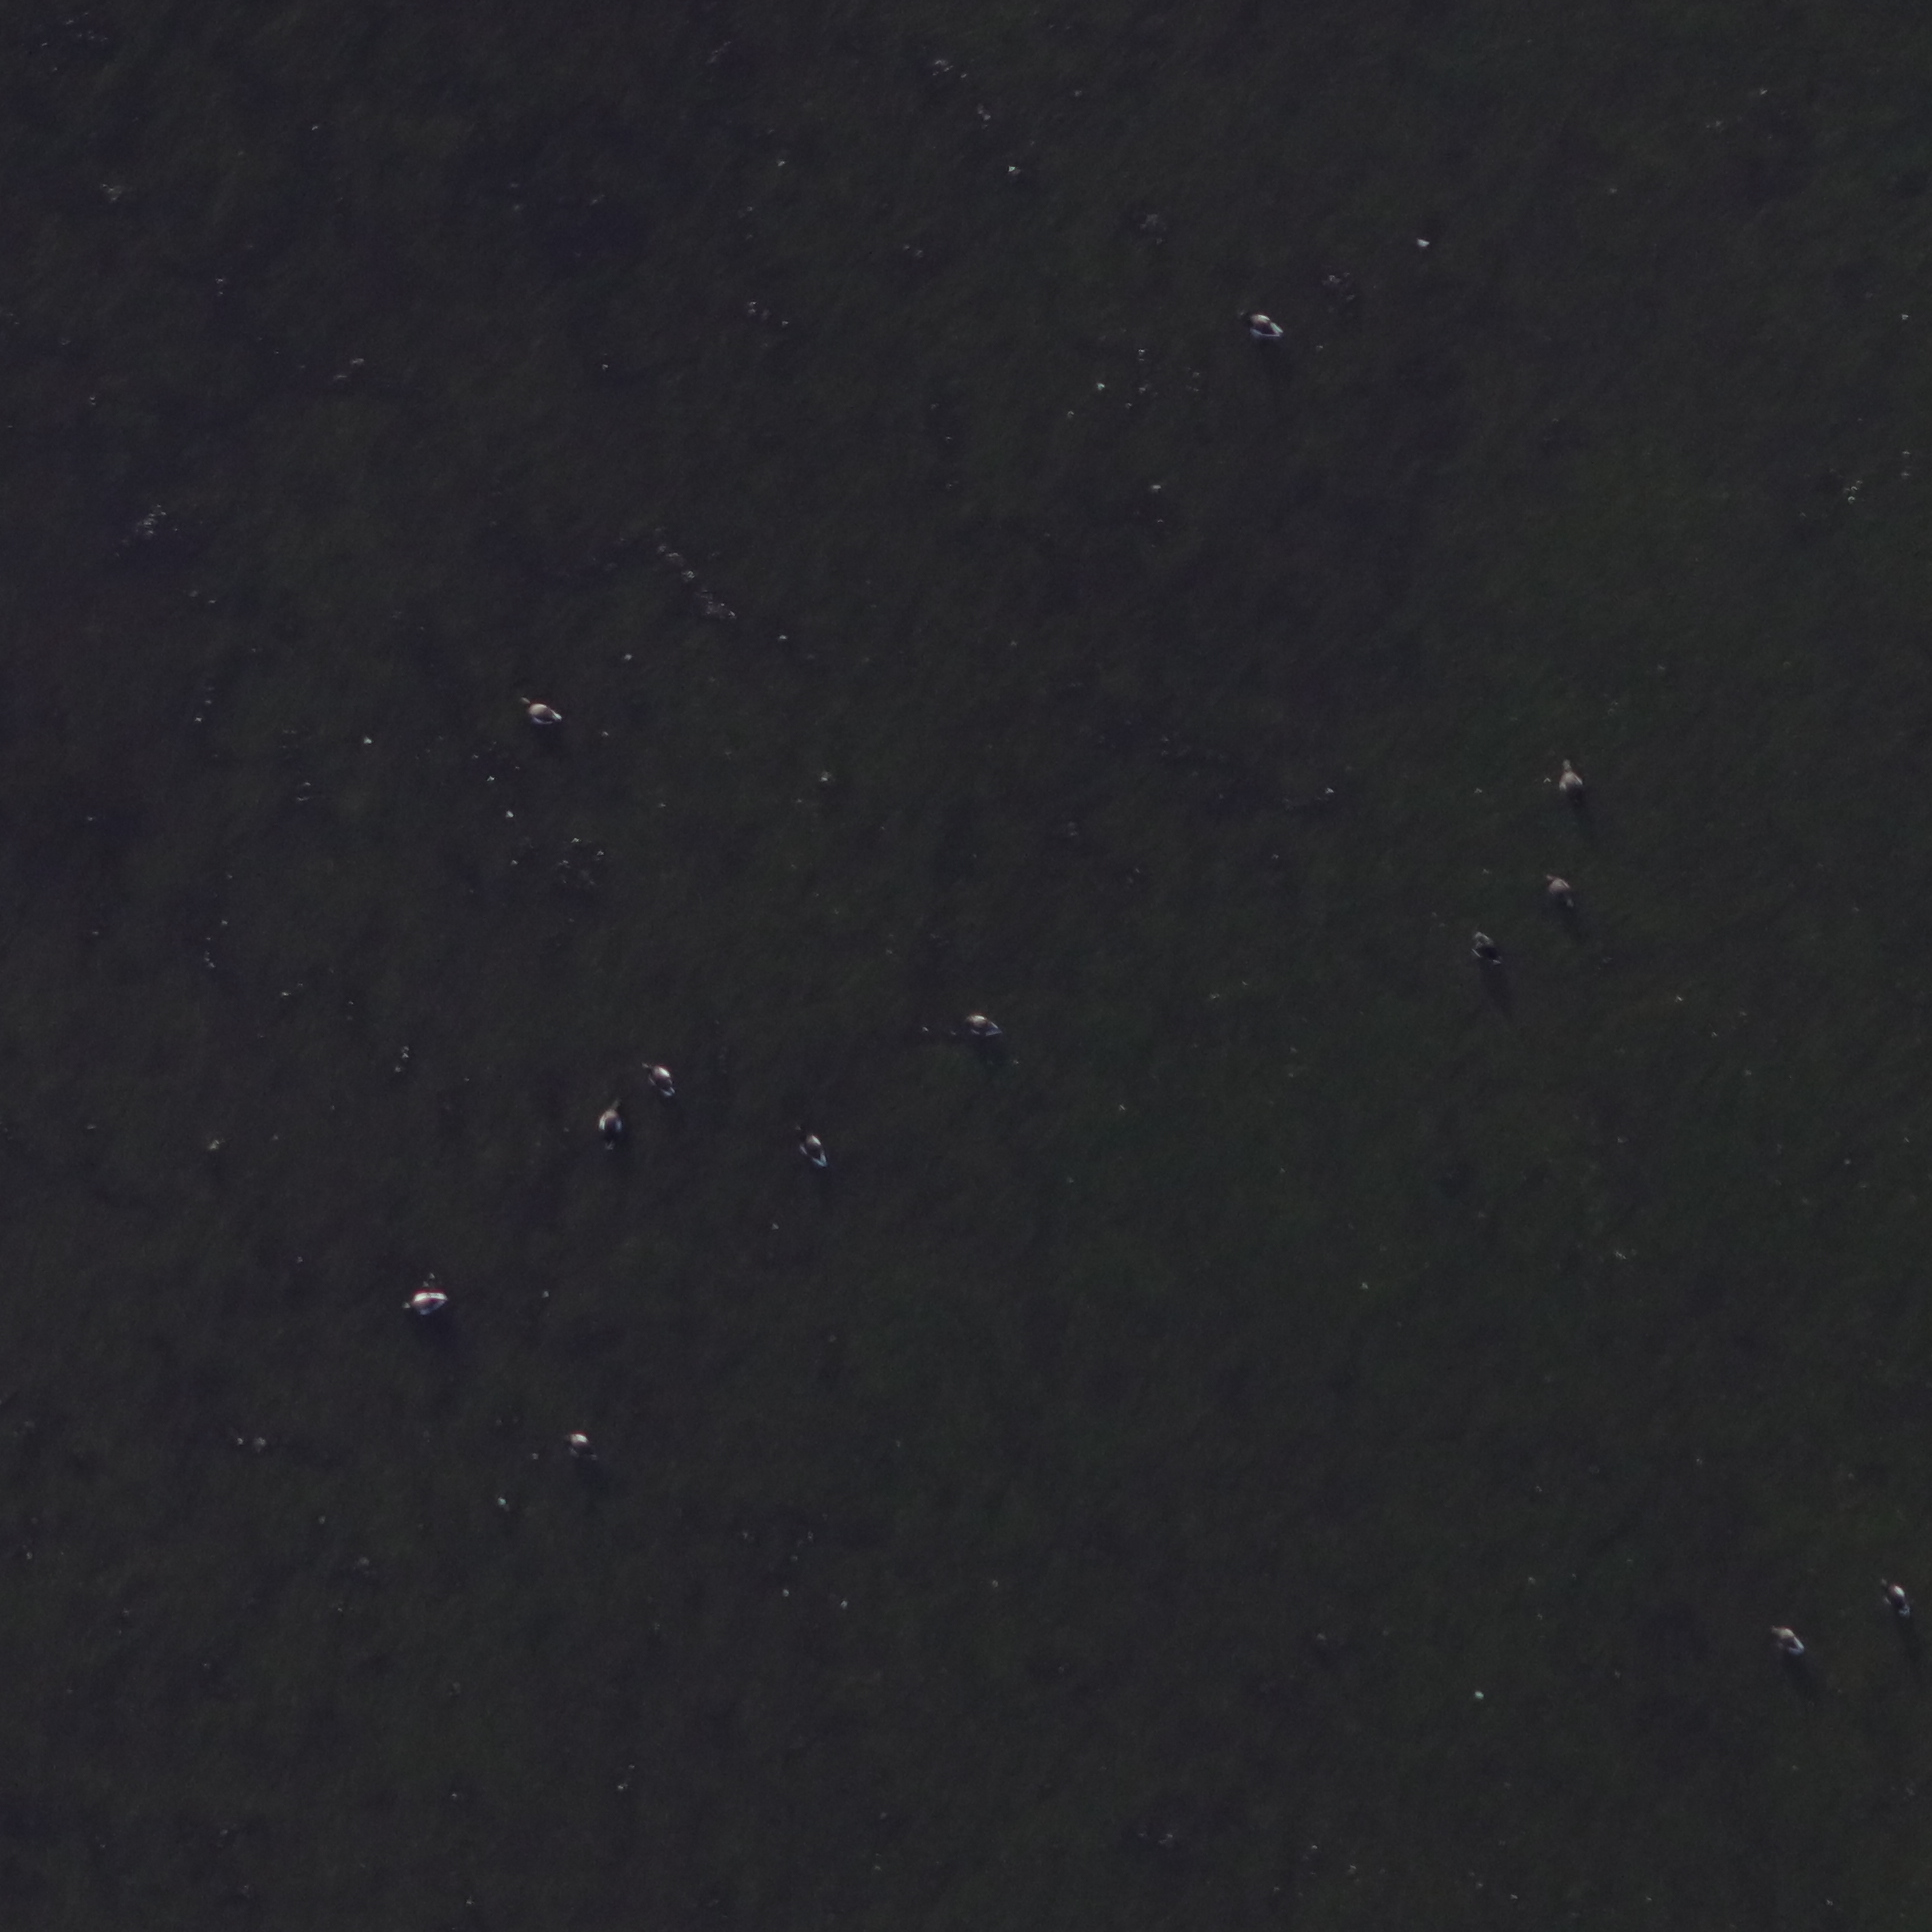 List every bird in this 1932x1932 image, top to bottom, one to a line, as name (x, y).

brant (1268, 332)
brant (543, 714)
brant (1574, 779)
brant (1558, 890)
brant (1485, 947)
brant (981, 1025)
brant (662, 1080)
brant (613, 1126)
brant (813, 1145)
brant (426, 1303)
brant (577, 1442)
brant (1895, 1599)
brant (1787, 1639)